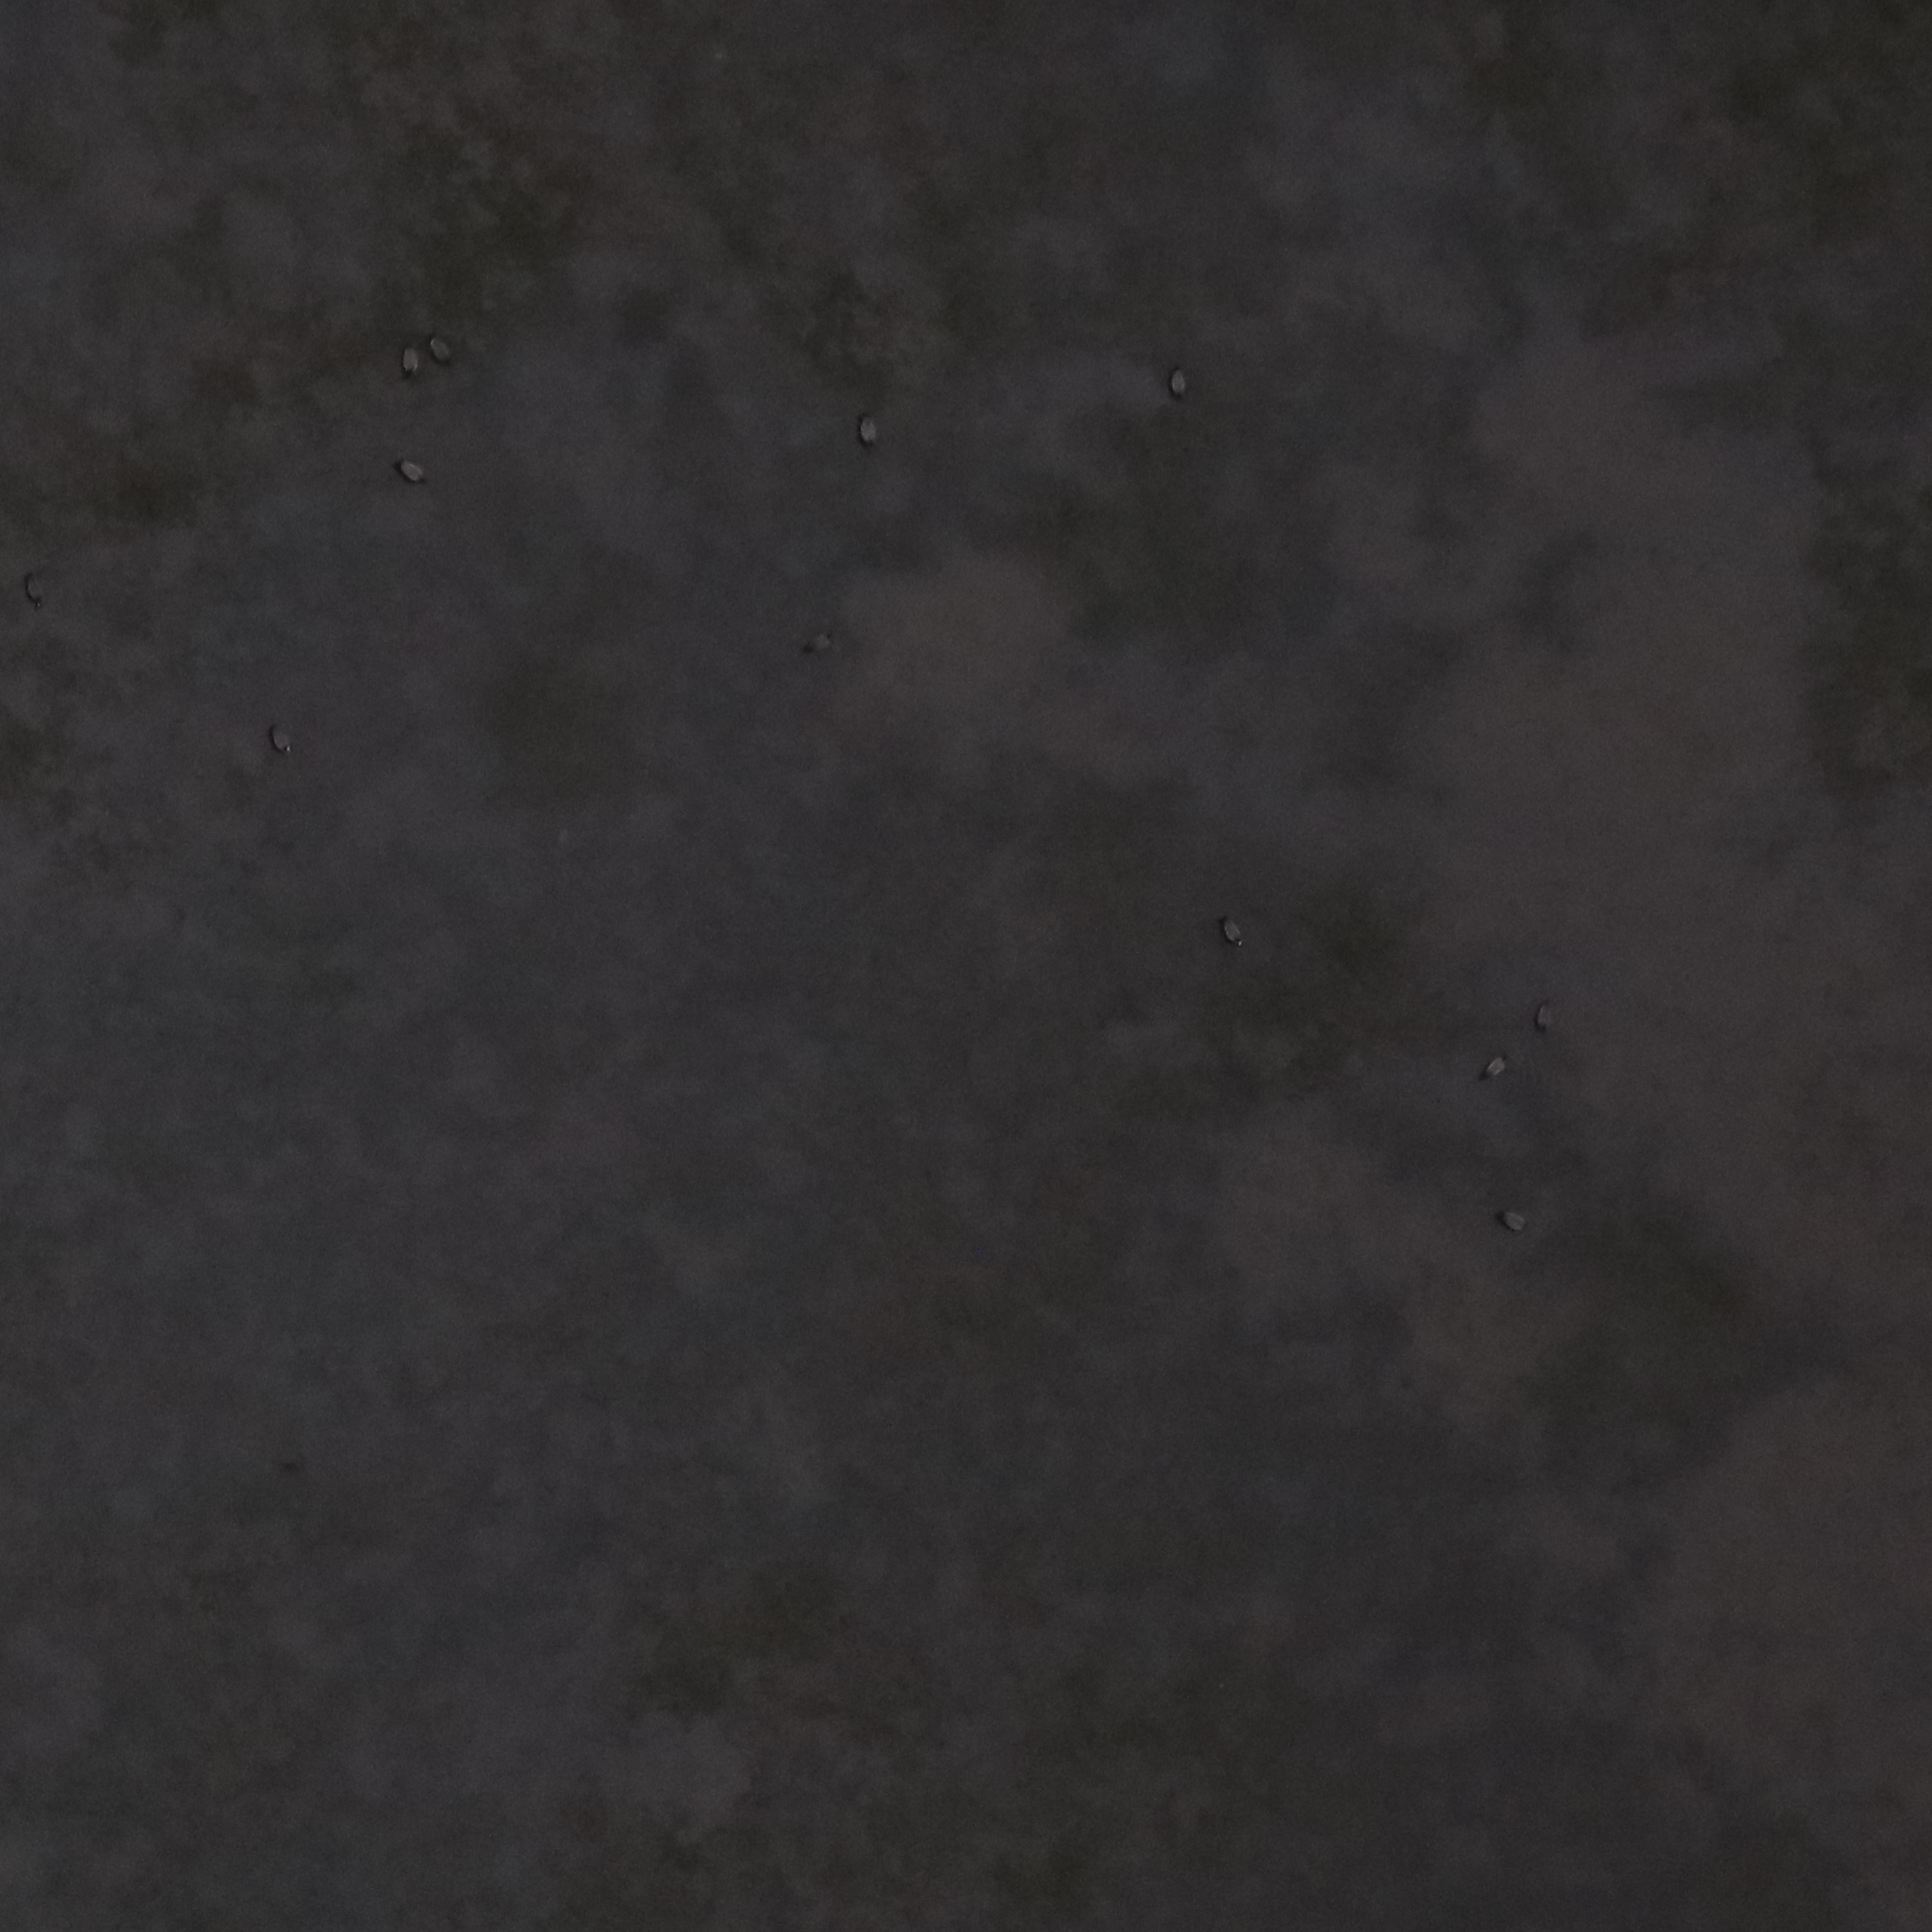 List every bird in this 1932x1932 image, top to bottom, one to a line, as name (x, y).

Canada goose (438, 350)
Canada goose (411, 362)
Canada goose (1177, 378)
Canada goose (868, 428)
Canada goose (413, 472)
Canada goose (34, 590)
Canada goose (821, 642)
Canada goose (278, 733)
Canada goose (1233, 932)
Canada goose (1541, 1017)
Canada goose (1494, 1067)
Canada goose (1515, 1218)